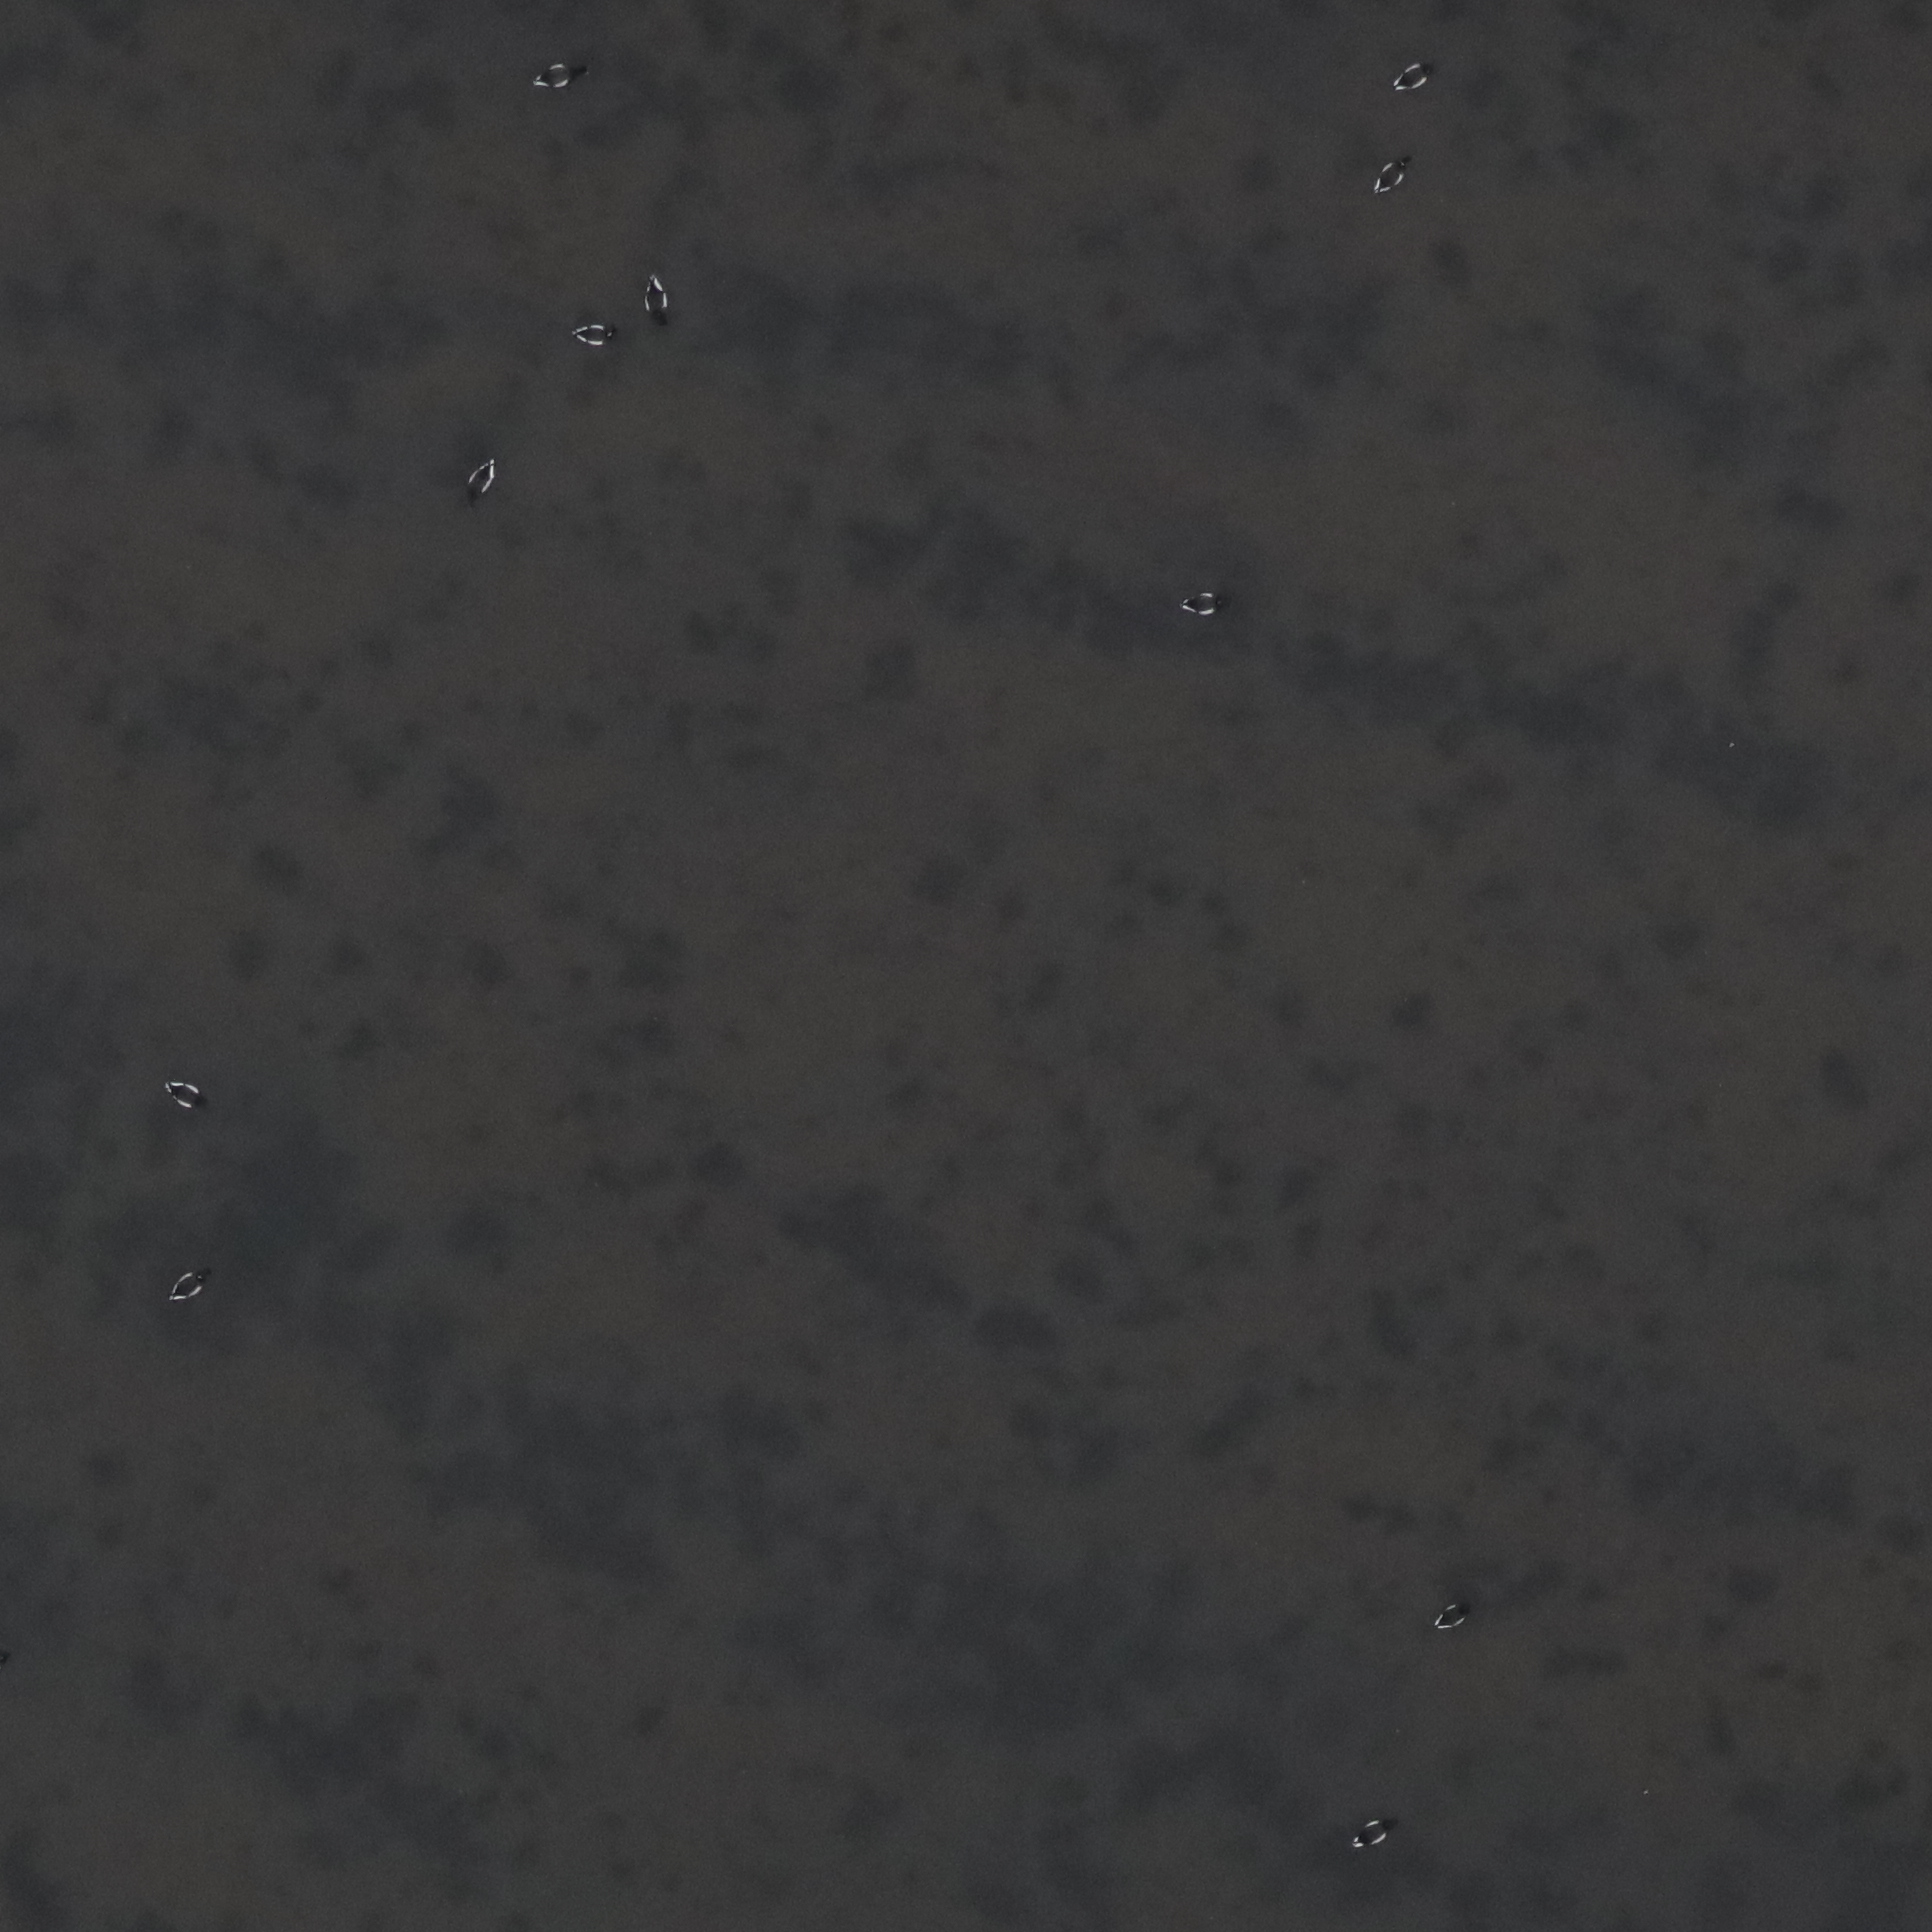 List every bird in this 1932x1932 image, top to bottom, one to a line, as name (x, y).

brant (558, 75)
brant (1415, 77)
brant (1391, 177)
brant (656, 300)
brant (595, 333)
brant (481, 479)
brant (1204, 602)
brant (184, 1094)
brant (188, 1286)
brant (1451, 1618)
brant (1374, 1834)